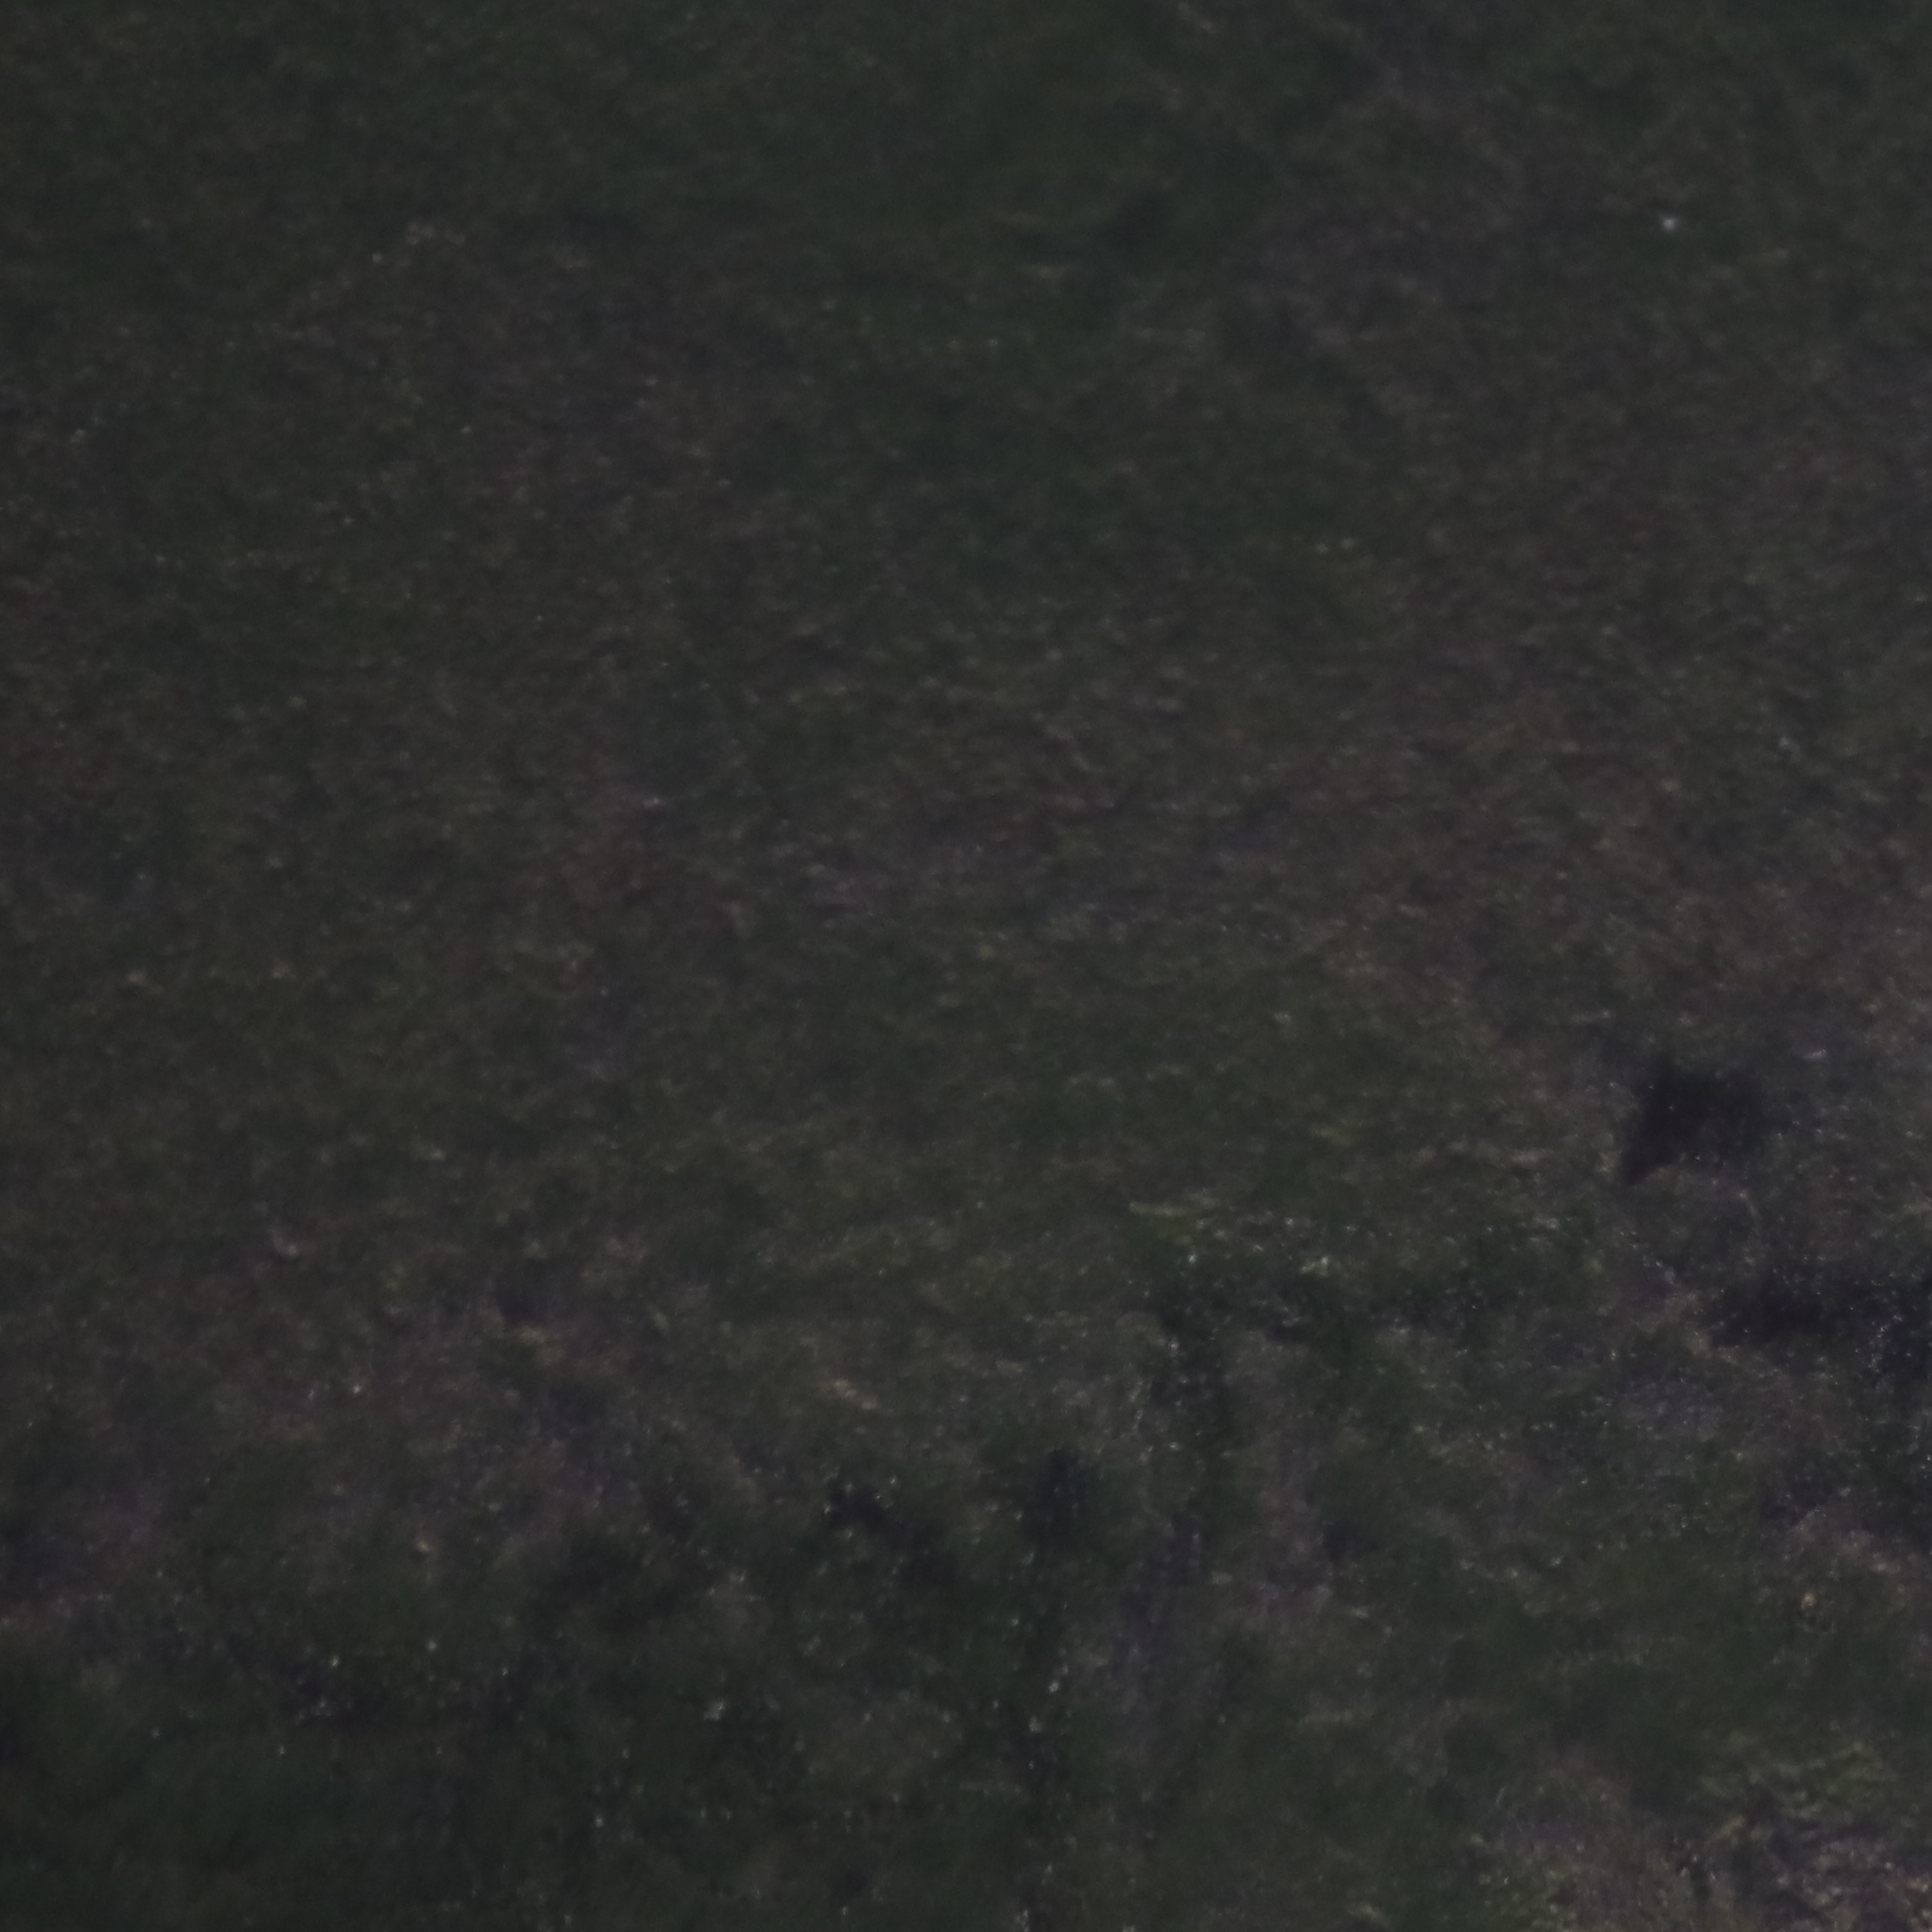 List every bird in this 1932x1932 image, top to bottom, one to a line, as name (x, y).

None